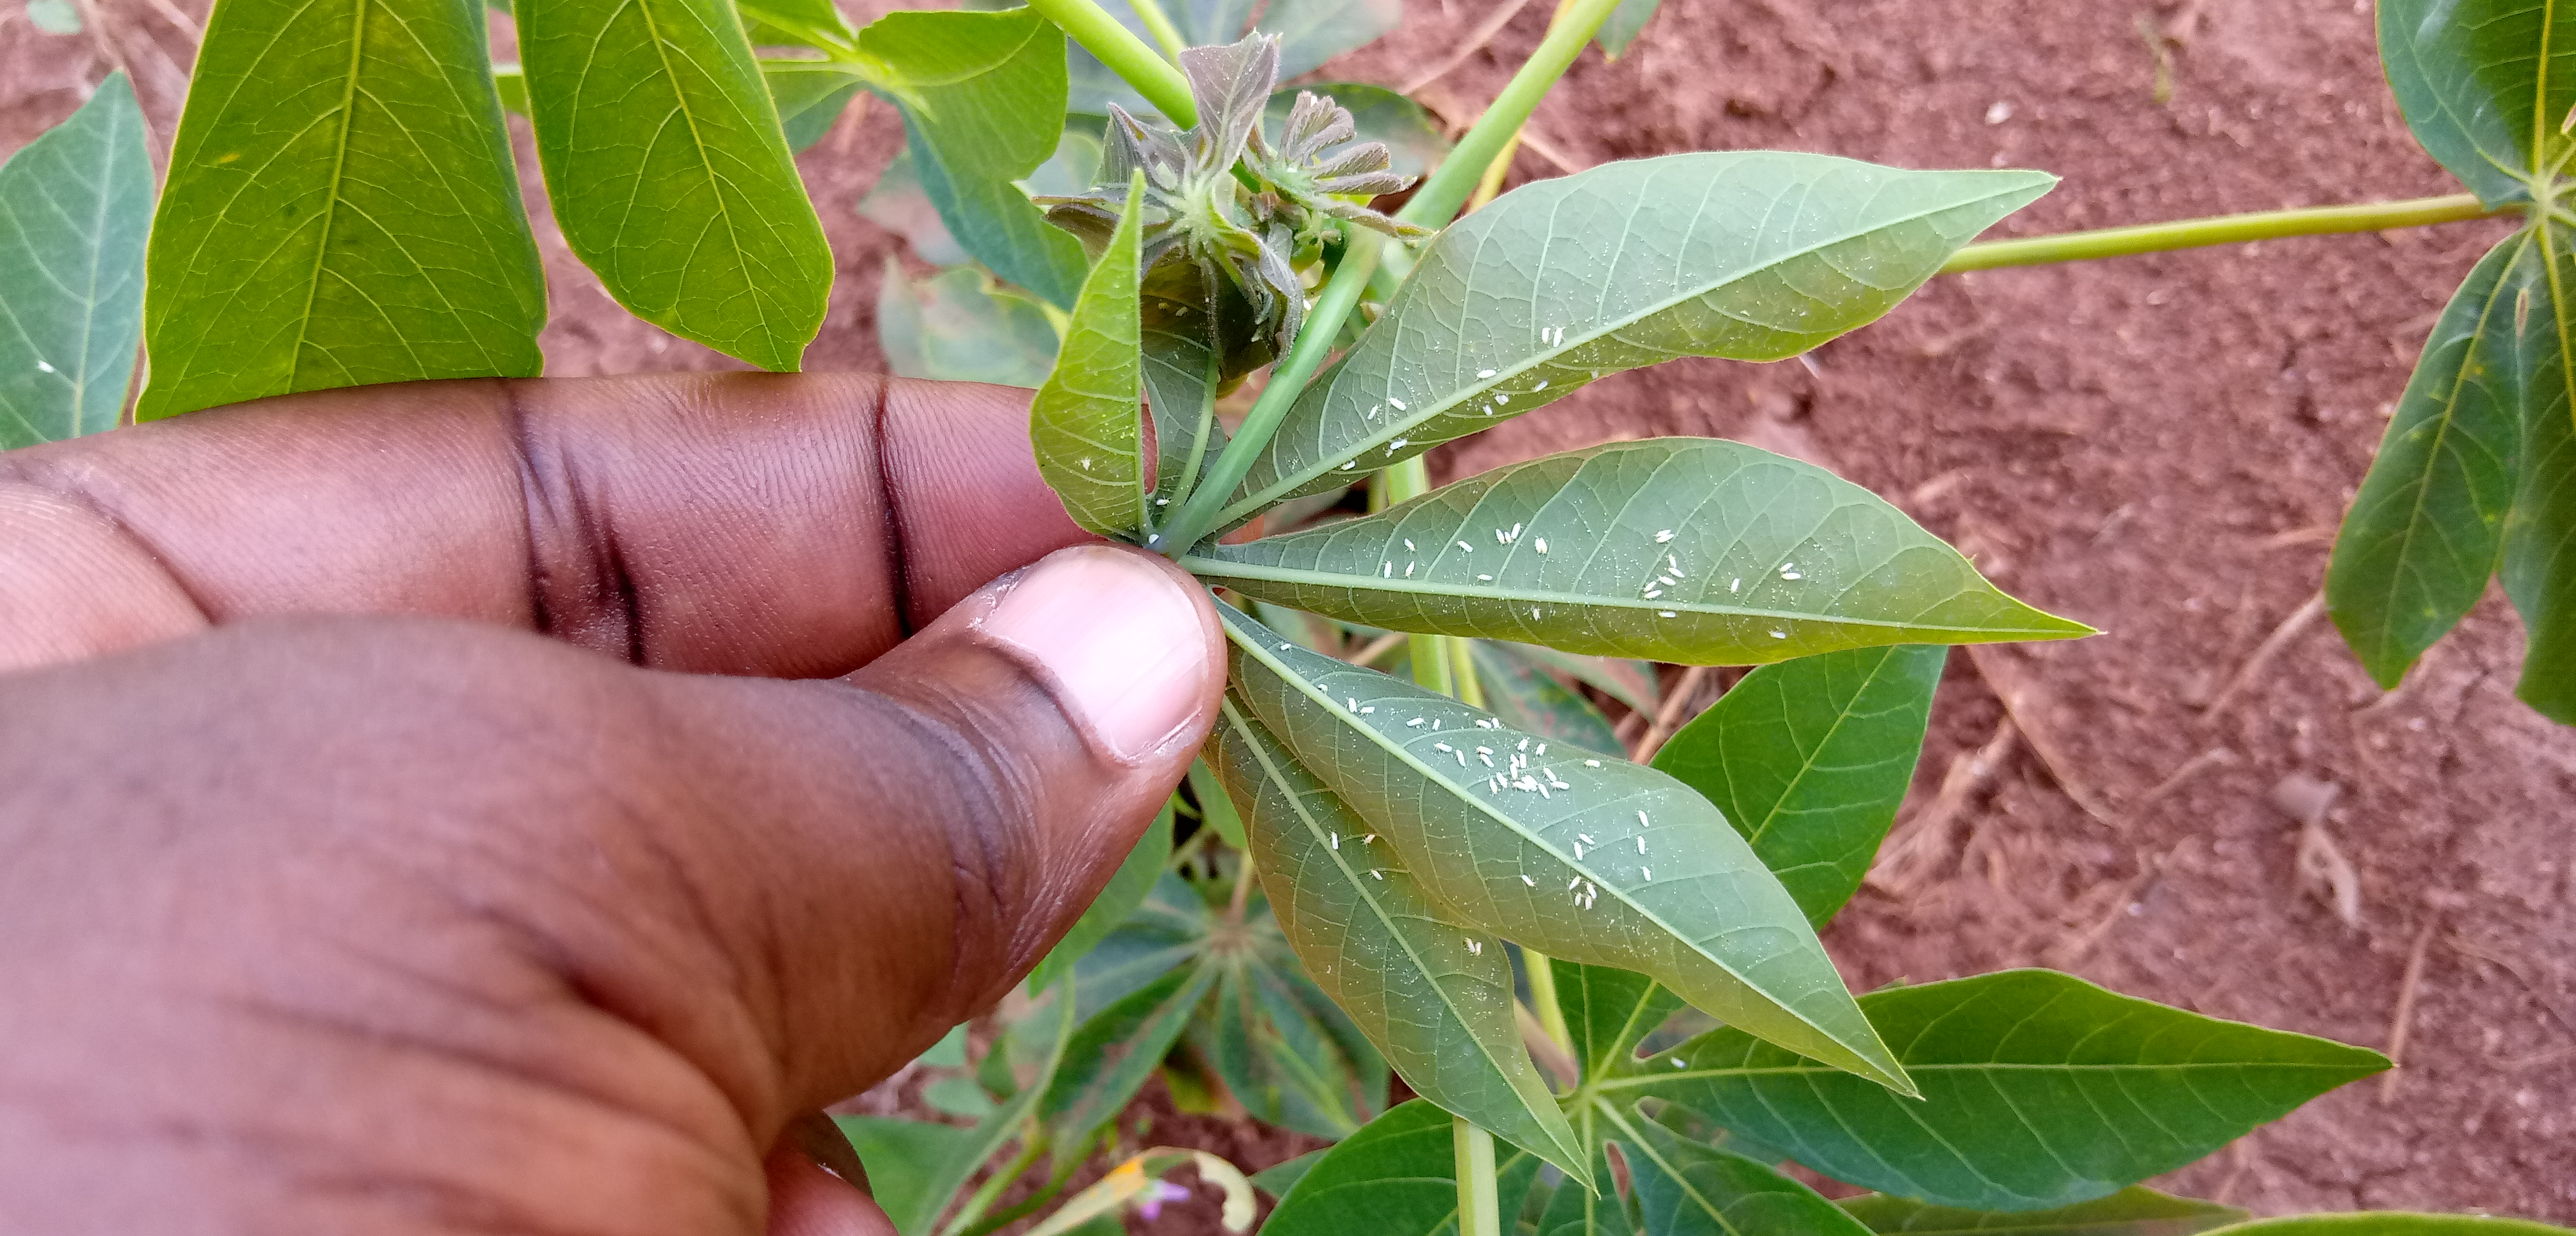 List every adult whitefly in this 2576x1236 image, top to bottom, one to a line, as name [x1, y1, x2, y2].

whitefly [1155, 300, 1170, 312]
whitefly [1175, 304, 1191, 321]
whitefly [1540, 324, 1551, 346]
whitefly [1553, 325, 1564, 350]
whitefly [35, 359, 59, 378]
whitefly [1472, 367, 1498, 382]
whitefly [1530, 379, 1549, 397]
whitefly [1491, 392, 1506, 407]
whitefly [1499, 393, 1512, 406]
whitefly [1387, 395, 1410, 415]
whitefly [1365, 399, 1380, 424]
whitefly [1480, 402, 1495, 420]
whitefly [1389, 437, 1410, 452]
whitefly [1383, 447, 1396, 460]
whitefly [1079, 454, 1095, 475]
whitefly [1340, 459, 1358, 474]
whitefly [1152, 494, 1175, 511]
whitefly [1510, 520, 1522, 541]
whitefly [1654, 526, 1675, 538]
whitefly [1492, 527, 1506, 547]
whitefly [1501, 529, 1513, 547]
whitefly [1654, 531, 1676, 547]
whitefly [1400, 536, 1417, 554]
whitefly [1535, 536, 1542, 556]
whitefly [1455, 538, 1475, 556]
whitefly [1539, 538, 1549, 556]
whitefly [1665, 552, 1680, 568]
whitefly [1380, 557, 1397, 581]
whitefly [1403, 559, 1417, 579]
whitefly [1777, 559, 1795, 574]
whitefly [1665, 566, 1689, 581]
whitefly [1473, 570, 1497, 585]
whitefly [1778, 572, 1802, 583]
whitefly [1656, 574, 1678, 588]
whitefly [1726, 575, 1742, 597]
whitefly [1642, 579, 1659, 594]
whitefly [1642, 589, 1664, 601]
whitefly [1526, 605, 1543, 624]
whitefly [1654, 610, 1678, 621]
whitefly [1765, 627, 1790, 643]
whitefly [1276, 639, 1295, 654]
whitefly [1318, 682, 1329, 692]
whitefly [1347, 695, 1358, 715]
whitefly [1358, 706, 1376, 716]
whitefly [1430, 714, 1442, 734]
whitefly [1405, 715, 1426, 728]
whitefly [1491, 715, 1501, 730]
whitefly [1474, 716, 1492, 730]
whitefly [1516, 735, 1529, 753]
whitefly [1432, 738, 1453, 754]
whitefly [1533, 740, 1546, 756]
whitefly [1473, 742, 1495, 755]
whitefly [1455, 747, 1468, 768]
whitefly [1509, 751, 1519, 767]
whitefly [1519, 751, 1529, 769]
whitefly [1479, 752, 1496, 769]
whitefly [1583, 757, 1602, 770]
whitefly [1510, 763, 1519, 780]
whitefly [1542, 765, 1558, 782]
whitefly [1495, 771, 1508, 791]
whitefly [1525, 774, 1540, 787]
whitefly [1488, 776, 1499, 795]
whitefly [1520, 777, 1539, 792]
whitefly [1511, 781, 1529, 792]
whitefly [1550, 781, 1572, 791]
whitefly [1538, 783, 1553, 800]
whitefly [1636, 807, 1651, 828]
whitefly [1329, 828, 1340, 852]
whitefly [1361, 832, 1376, 847]
whitefly [1576, 832, 1596, 847]
whitefly [1635, 834, 1648, 856]
whitefly [1572, 839, 1586, 863]
whitefly [1641, 864, 1654, 883]
whitefly [1368, 867, 1385, 883]
whitefly [1519, 872, 1537, 888]
whitefly [1568, 873, 1583, 891]
whitefly [1585, 880, 1600, 900]
whitefly [1573, 890, 1583, 908]
whitefly [1584, 894, 1593, 911]
whitefly [1464, 935, 1476, 954]
whitefly [1475, 939, 1482, 957]
whitefly [1665, 1054, 1687, 1069]